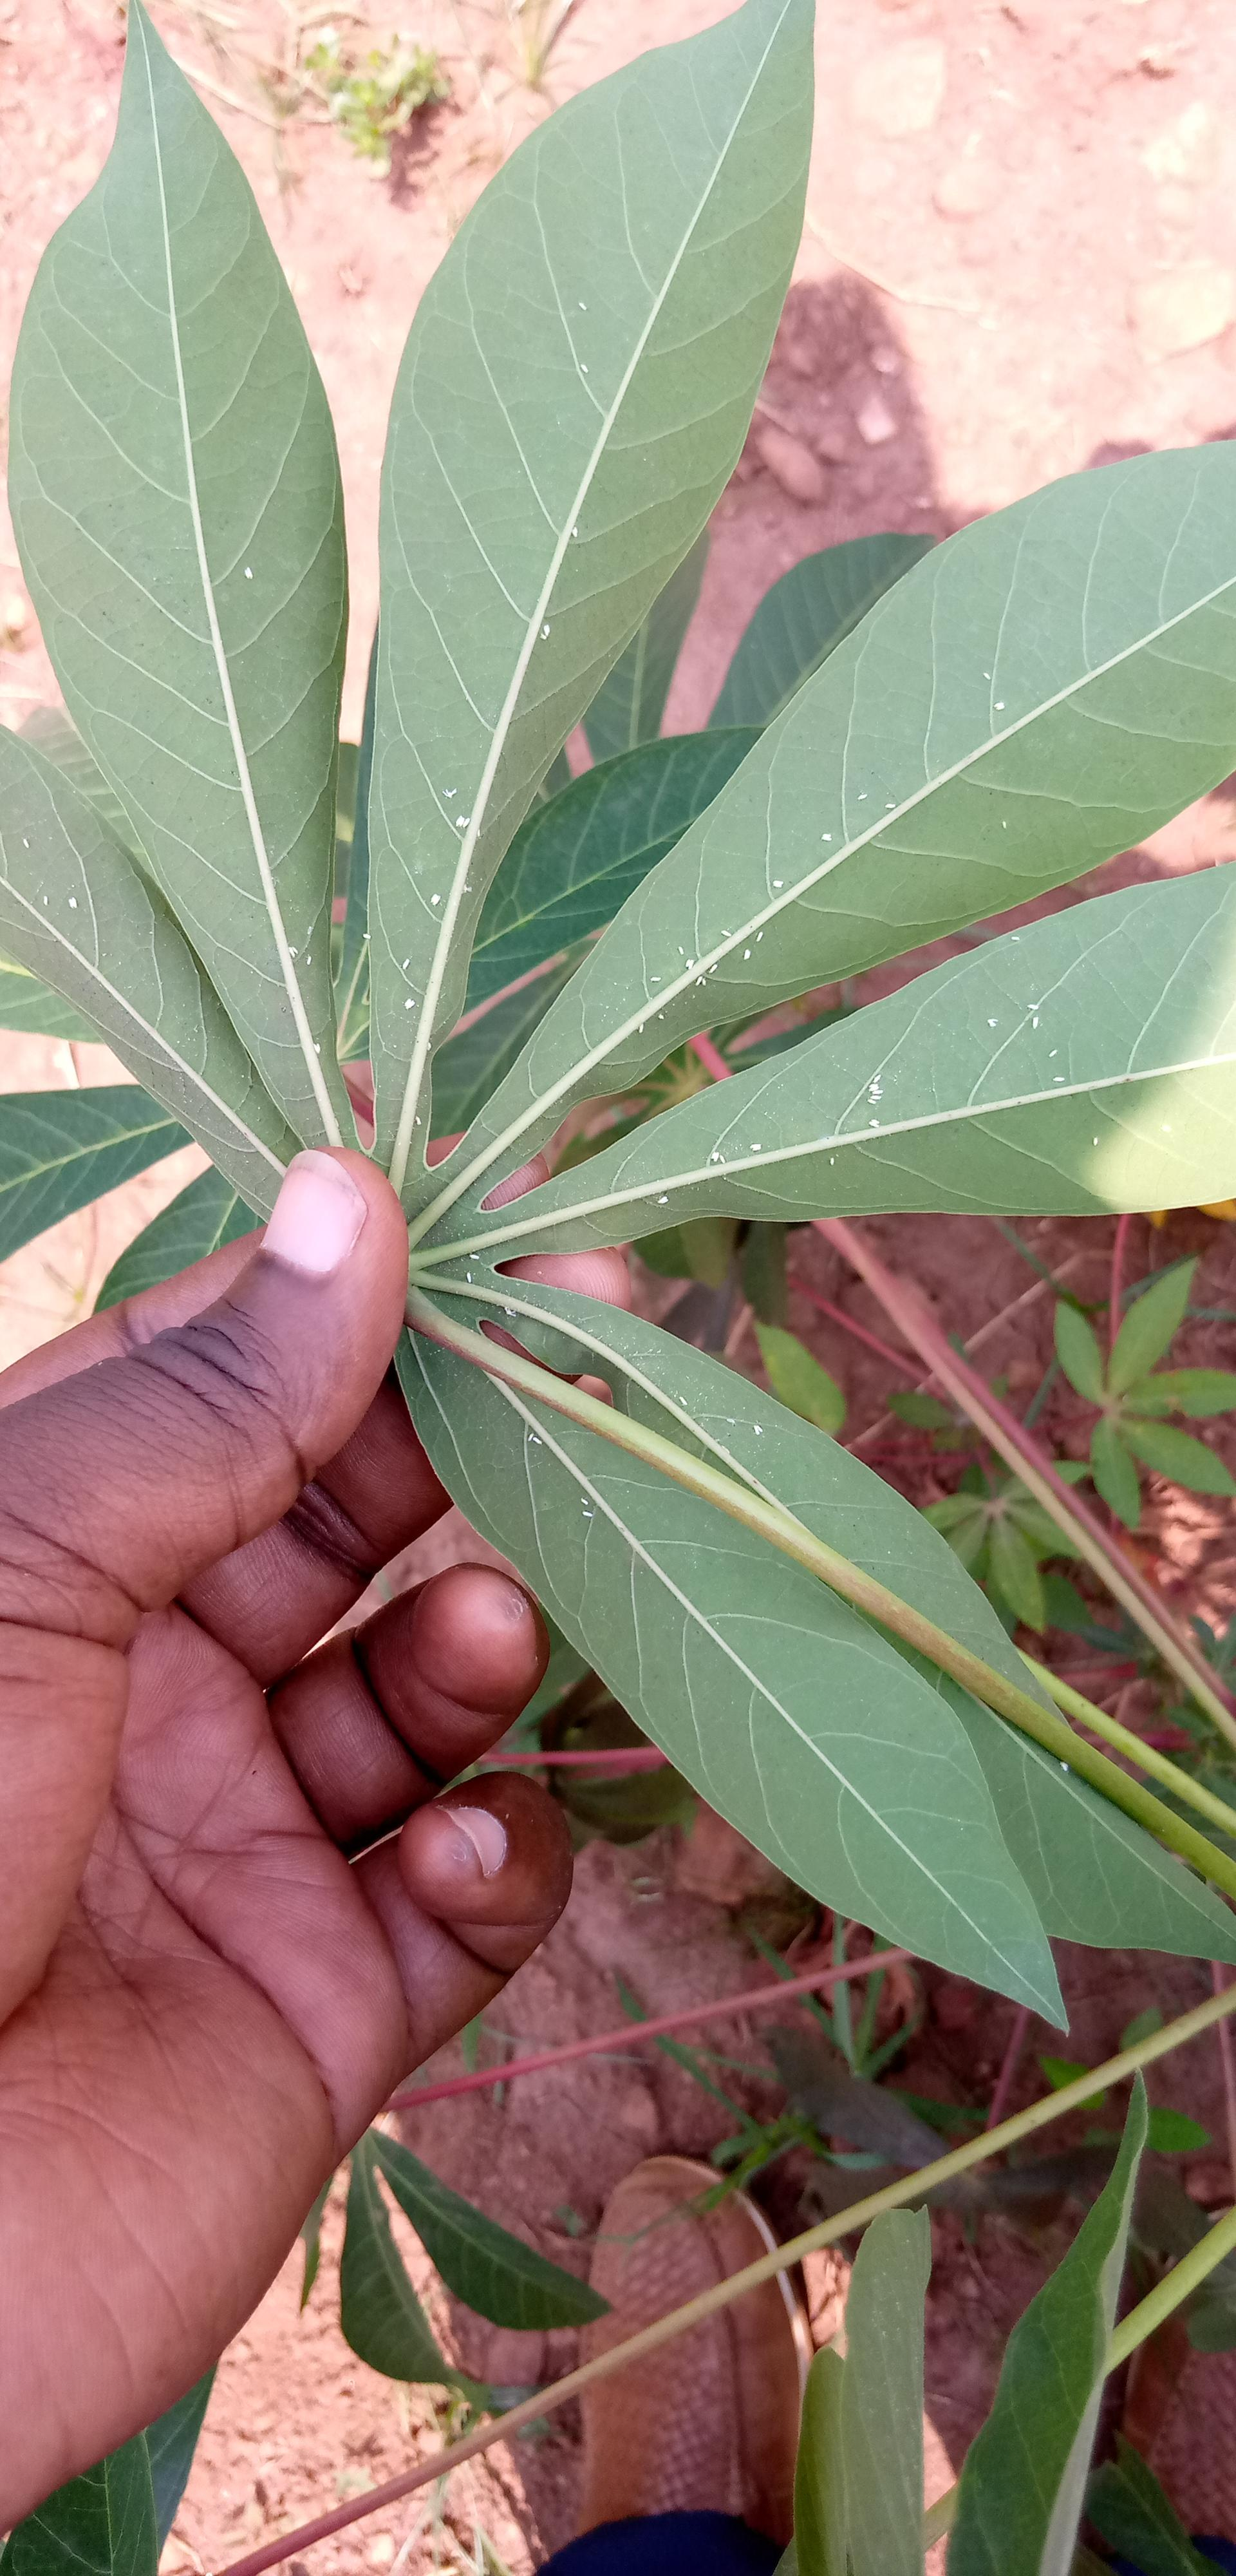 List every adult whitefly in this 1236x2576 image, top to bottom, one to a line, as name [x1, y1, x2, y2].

whitefly [576, 299, 590, 313]
whitefly [577, 363, 592, 376]
whitefly [570, 526, 581, 539]
whitefly [243, 563, 257, 582]
whitefly [543, 622, 552, 637]
whitefly [539, 632, 549, 642]
whitefly [979, 669, 995, 685]
whitefly [992, 699, 1007, 714]
whitefly [440, 788, 462, 800]
whitefly [855, 791, 869, 804]
whitefly [883, 800, 896, 813]
whitefly [454, 814, 464, 828]
whitefly [463, 817, 472, 831]
whitefly [998, 818, 1013, 834]
whitefly [818, 831, 835, 846]
whitefly [21, 837, 31, 850]
whitefly [769, 879, 785, 891]
whitefly [427, 892, 442, 907]
whitefly [41, 893, 50, 907]
whitefly [66, 896, 79, 911]
whitefly [718, 928, 735, 939]
whitefly [754, 931, 768, 944]
whitefly [357, 931, 371, 942]
whitefly [1008, 934, 1022, 944]
whitefly [287, 944, 302, 961]
whitefly [676, 944, 688, 957]
whitefly [740, 946, 753, 962]
whitefly [304, 952, 316, 968]
whitefly [398, 956, 415, 972]
whitefly [684, 957, 695, 971]
whitefly [706, 962, 718, 975]
whitefly [648, 975, 662, 985]
whitefly [696, 975, 703, 986]
whitefly [402, 998, 419, 1010]
whitefly [1024, 1001, 1041, 1012]
whitefly [655, 1012, 666, 1021]
whitefly [985, 1014, 1002, 1029]
whitefly [1029, 1014, 1040, 1031]
whitefly [636, 1019, 646, 1036]
whitefly [313, 1038, 322, 1055]
whitefly [1047, 1048, 1060, 1059]
whitefly [872, 1072, 885, 1084]
whitefly [1049, 1074, 1069, 1085]
whitefly [866, 1083, 882, 1091]
whitefly [872, 1089, 886, 1097]
whitefly [868, 1095, 884, 1101]
whitefly [865, 1097, 877, 1106]
whitefly [411, 1113, 428, 1130]
whitefly [866, 1117, 883, 1130]
whitefly [1156, 1122, 1174, 1134]
whitefly [1091, 1135, 1102, 1147]
whitefly [747, 1141, 765, 1154]
whitefly [709, 1150, 724, 1166]
whitefly [718, 1153, 727, 1164]
whitefly [828, 1155, 838, 1167]
whitefly [655, 1191, 673, 1208]
whitefly [467, 1251, 483, 1262]
whitefly [464, 1269, 476, 1287]
whitefly [501, 1303, 518, 1318]
whitefly [677, 1394, 688, 1408]
whitefly [751, 1423, 765, 1436]
whitefly [524, 1431, 536, 1443]
whitefly [531, 1436, 545, 1446]
whitefly [578, 1495, 592, 1506]
whitefly [579, 1508, 596, 1521]
whitefly [1058, 1759, 1069, 1774]